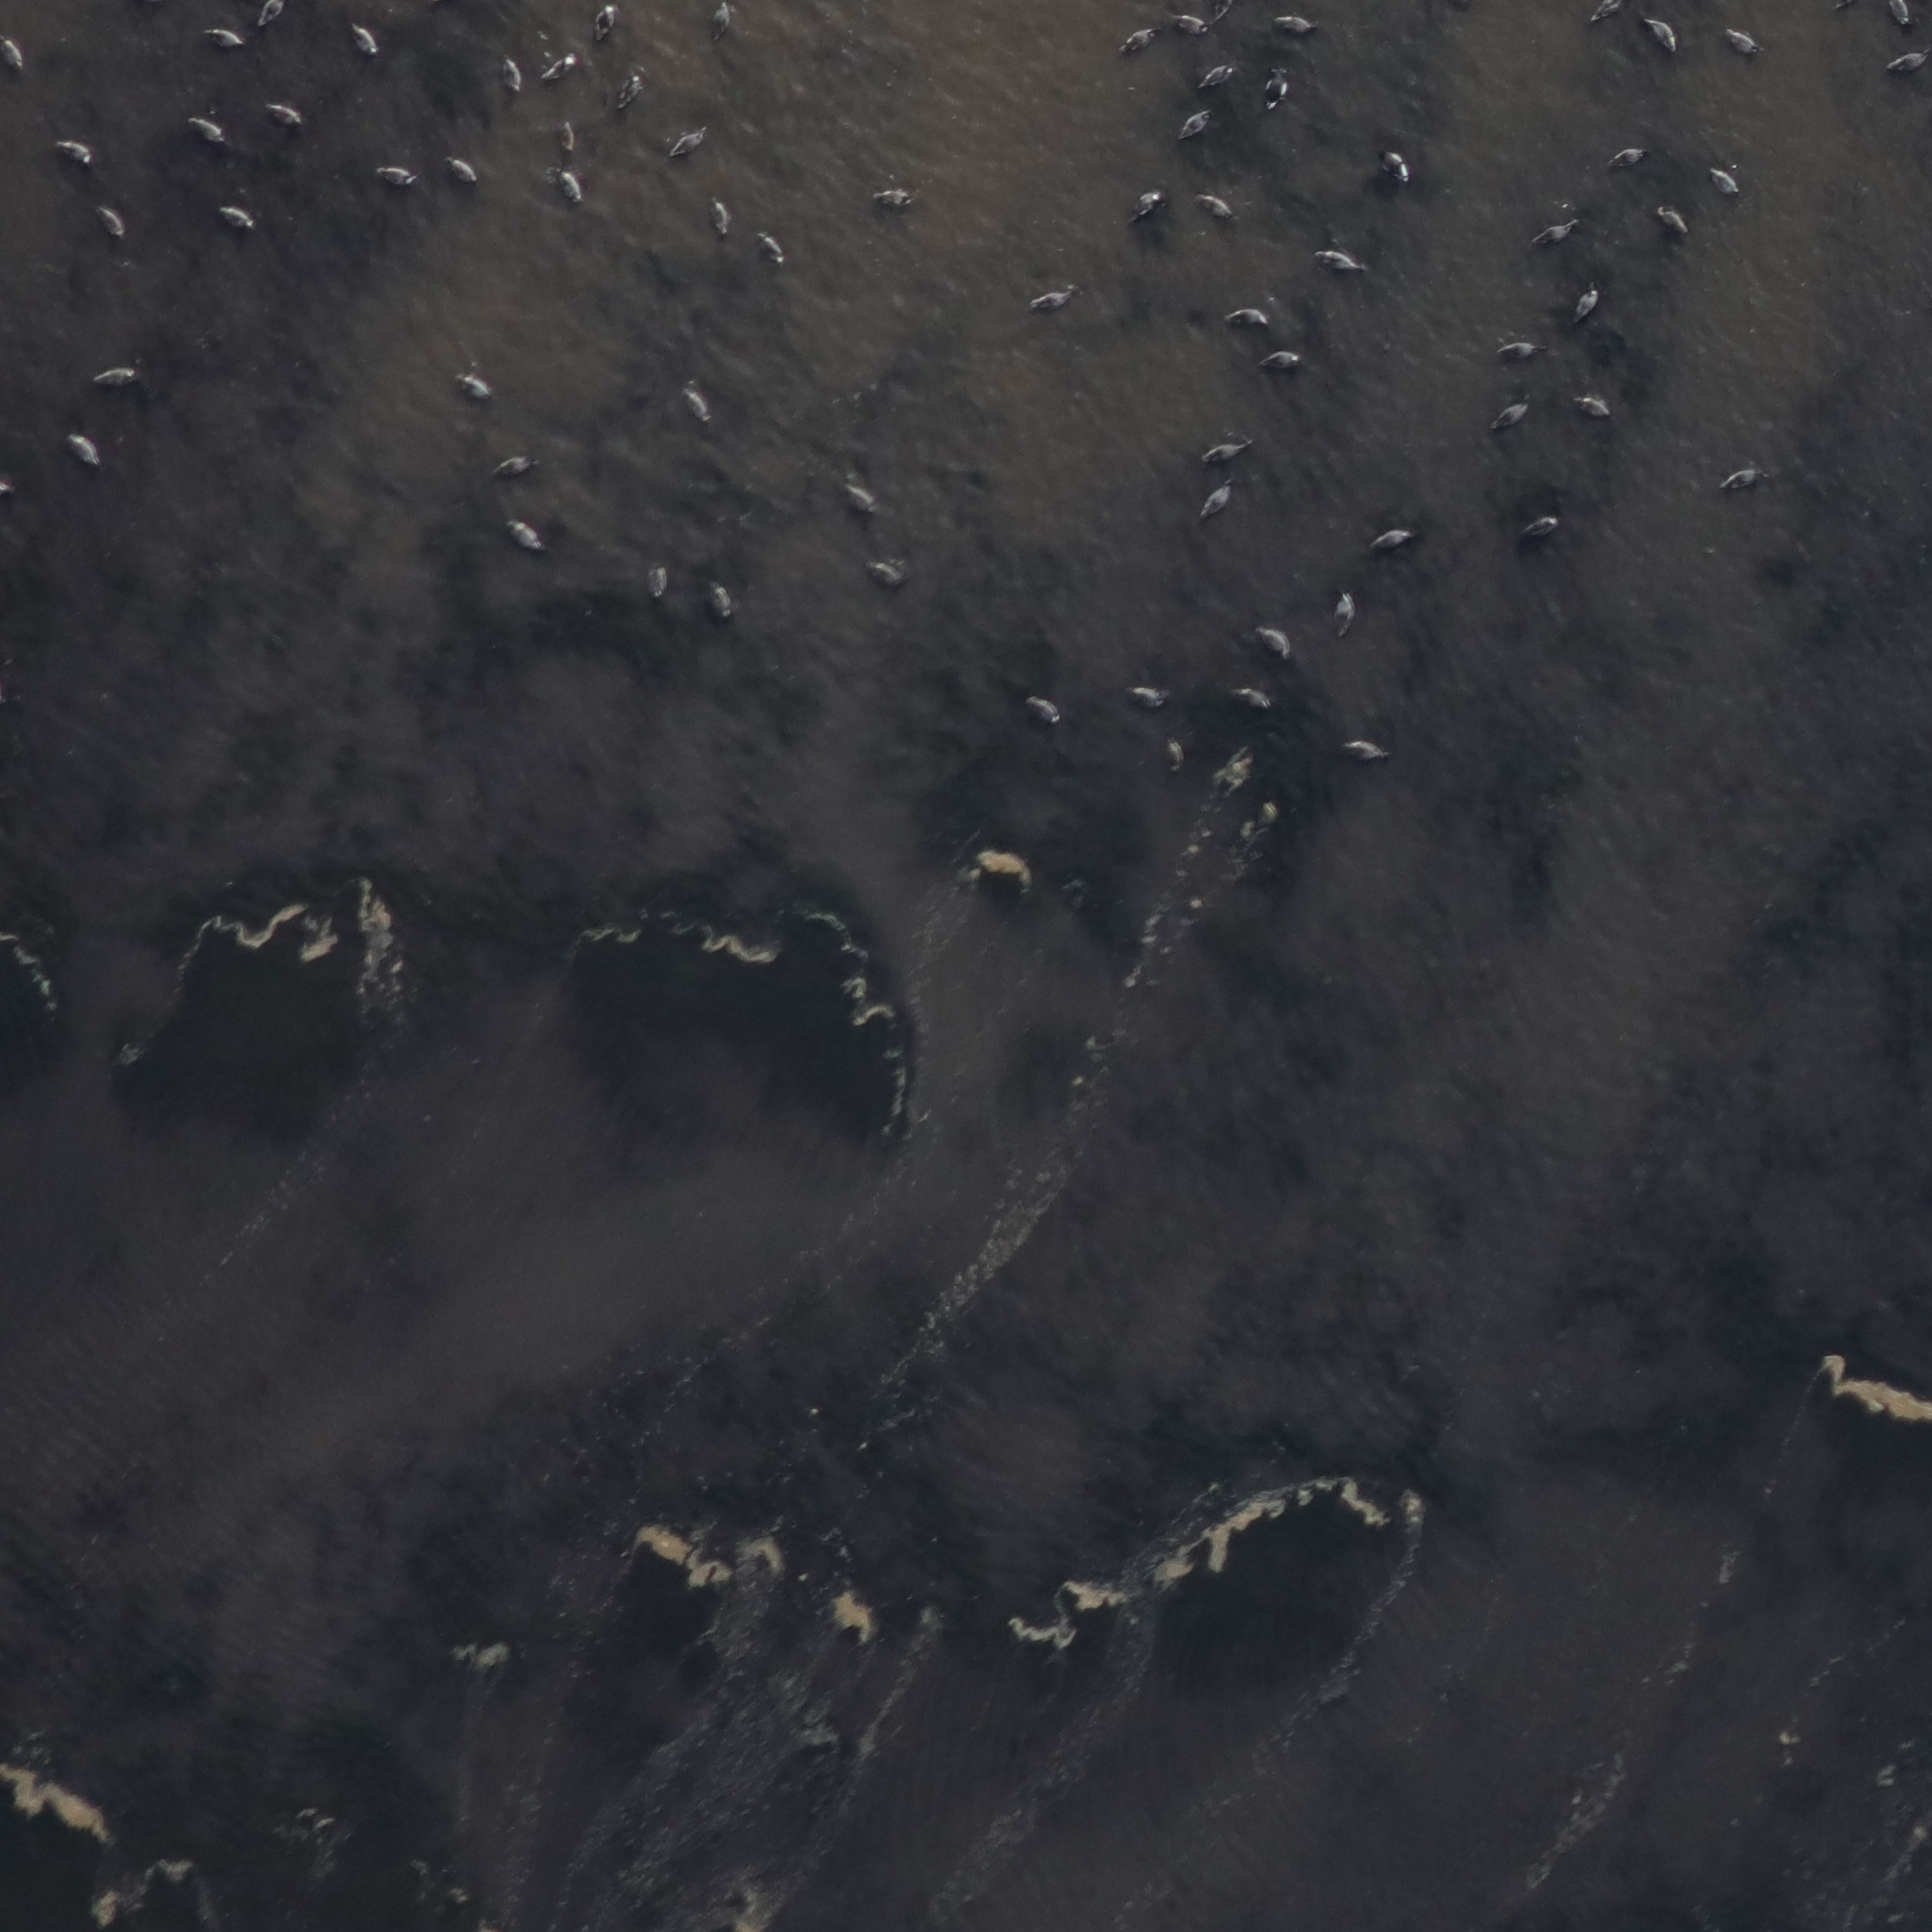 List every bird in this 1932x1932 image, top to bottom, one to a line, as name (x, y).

other bird (274, 7)
other bird (1607, 11)
other bird (725, 20)
other bird (1180, 22)
other bird (607, 24)
other bird (1303, 24)
other bird (1664, 33)
other bird (1739, 34)
other bird (216, 37)
other bird (368, 40)
other bird (1135, 43)
other bird (14, 55)
other bird (562, 62)
other bird (1918, 62)
other bird (1218, 67)
other bird (510, 76)
brant (1277, 90)
other bird (631, 92)
other bird (284, 107)
other bird (571, 126)
other bird (1188, 128)
other bird (683, 138)
other bird (203, 139)
other bird (75, 156)
other bird (1627, 162)
brant (1394, 166)
other bird (466, 167)
other bird (1730, 171)
other bird (393, 173)
other bird (573, 185)
other bird (883, 198)
other bird (1219, 201)
other bird (1145, 207)
other bird (230, 215)
other bird (722, 215)
other bird (1670, 218)
other bird (113, 225)
other bird (1555, 239)
other bird (779, 248)
other bird (1332, 257)
other bird (1058, 292)
other bird (1591, 297)
other bird (1247, 311)
other bird (1520, 356)
other bird (1279, 359)
other bird (123, 372)
other bird (472, 376)
other bird (702, 405)
other bird (1509, 408)
other bird (1592, 409)
other bird (81, 446)
other bird (1223, 459)
other bird (517, 465)
other bird (1734, 476)
other bird (1227, 496)
other bird (857, 497)
other bird (1543, 529)
other bird (1392, 536)
other bird (523, 538)
other bird (898, 574)
other bird (660, 576)
other bird (723, 597)
other bird (1348, 612)
other bird (1287, 648)
other bird (1147, 684)
other bird (1257, 697)
other bird (1047, 714)
other bird (1351, 746)
other bird (1177, 759)